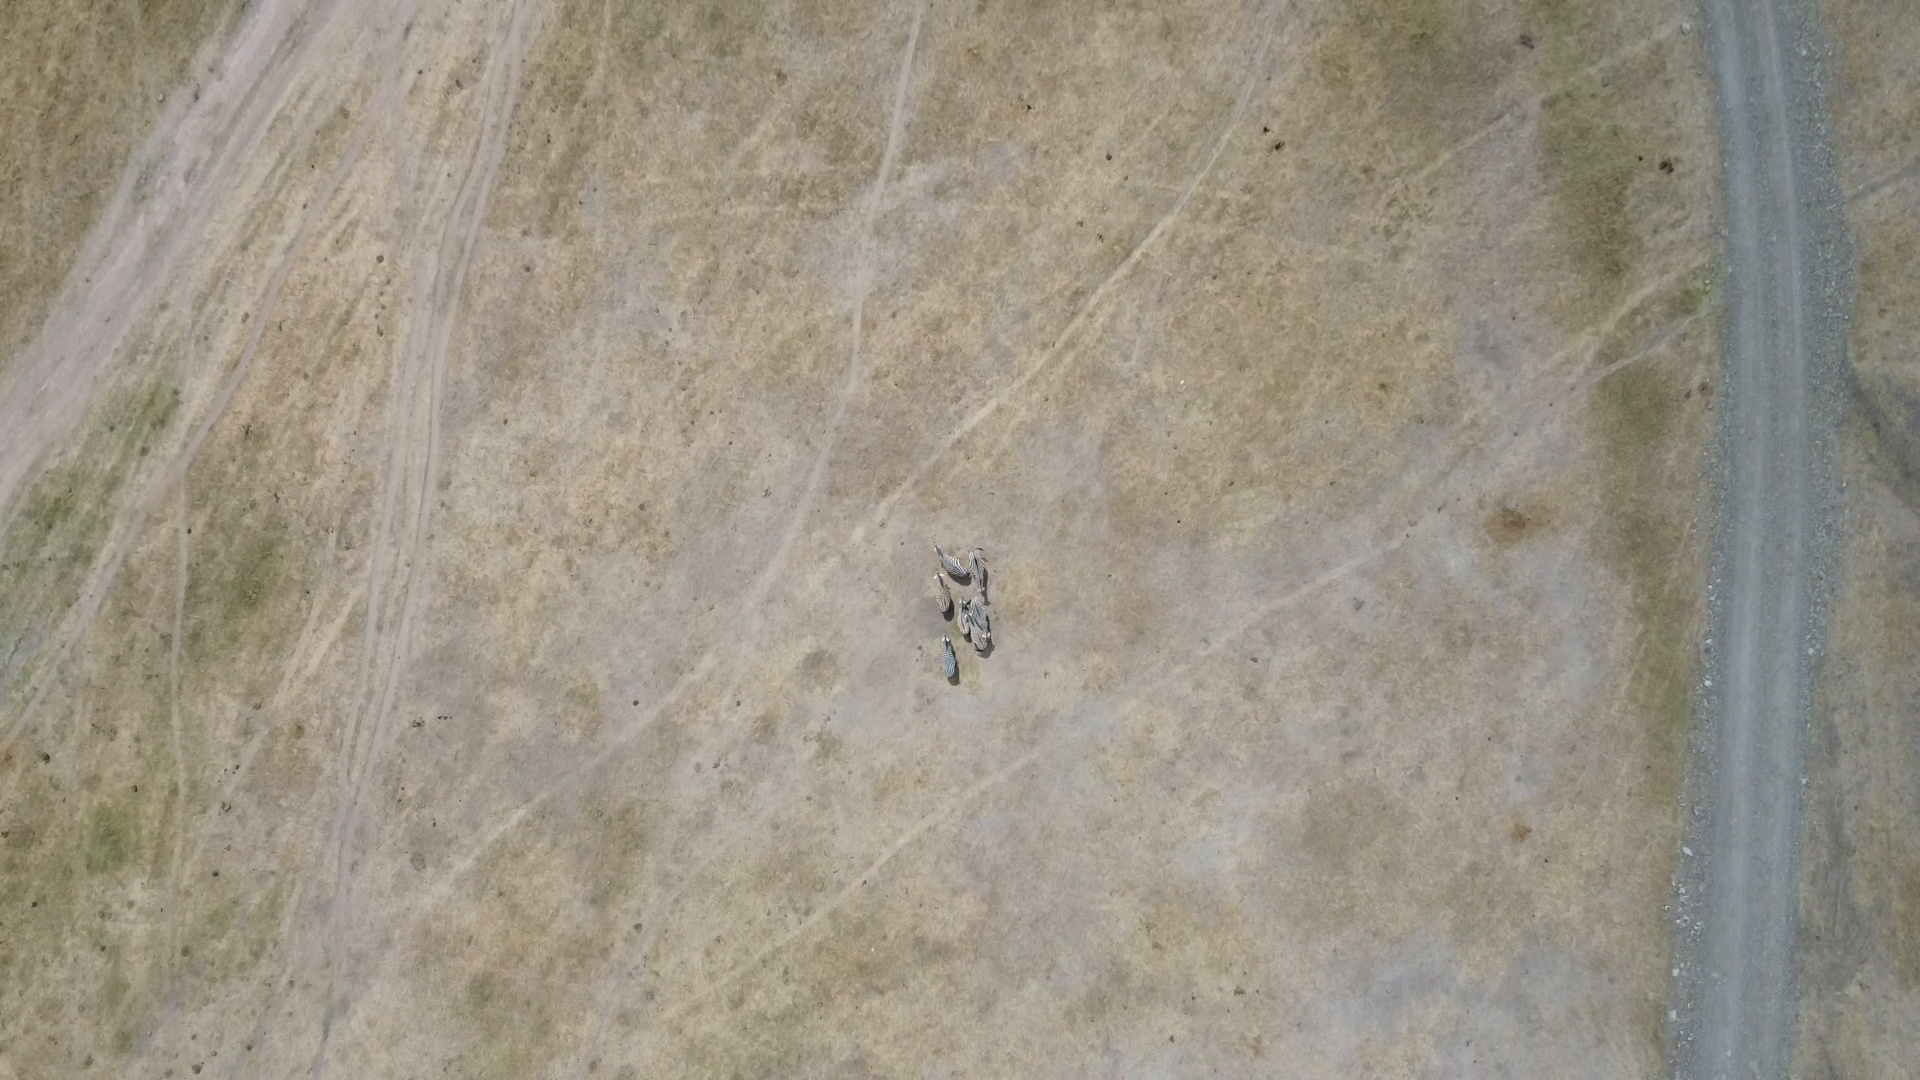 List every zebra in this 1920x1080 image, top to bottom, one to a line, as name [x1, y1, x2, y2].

zebra [936, 549, 968, 577]
zebra [969, 552, 984, 583]
zebra [935, 576, 952, 611]
zebra [958, 596, 970, 635]
zebra [970, 598, 991, 641]
zebra [965, 610, 988, 649]
zebra [940, 631, 956, 678]